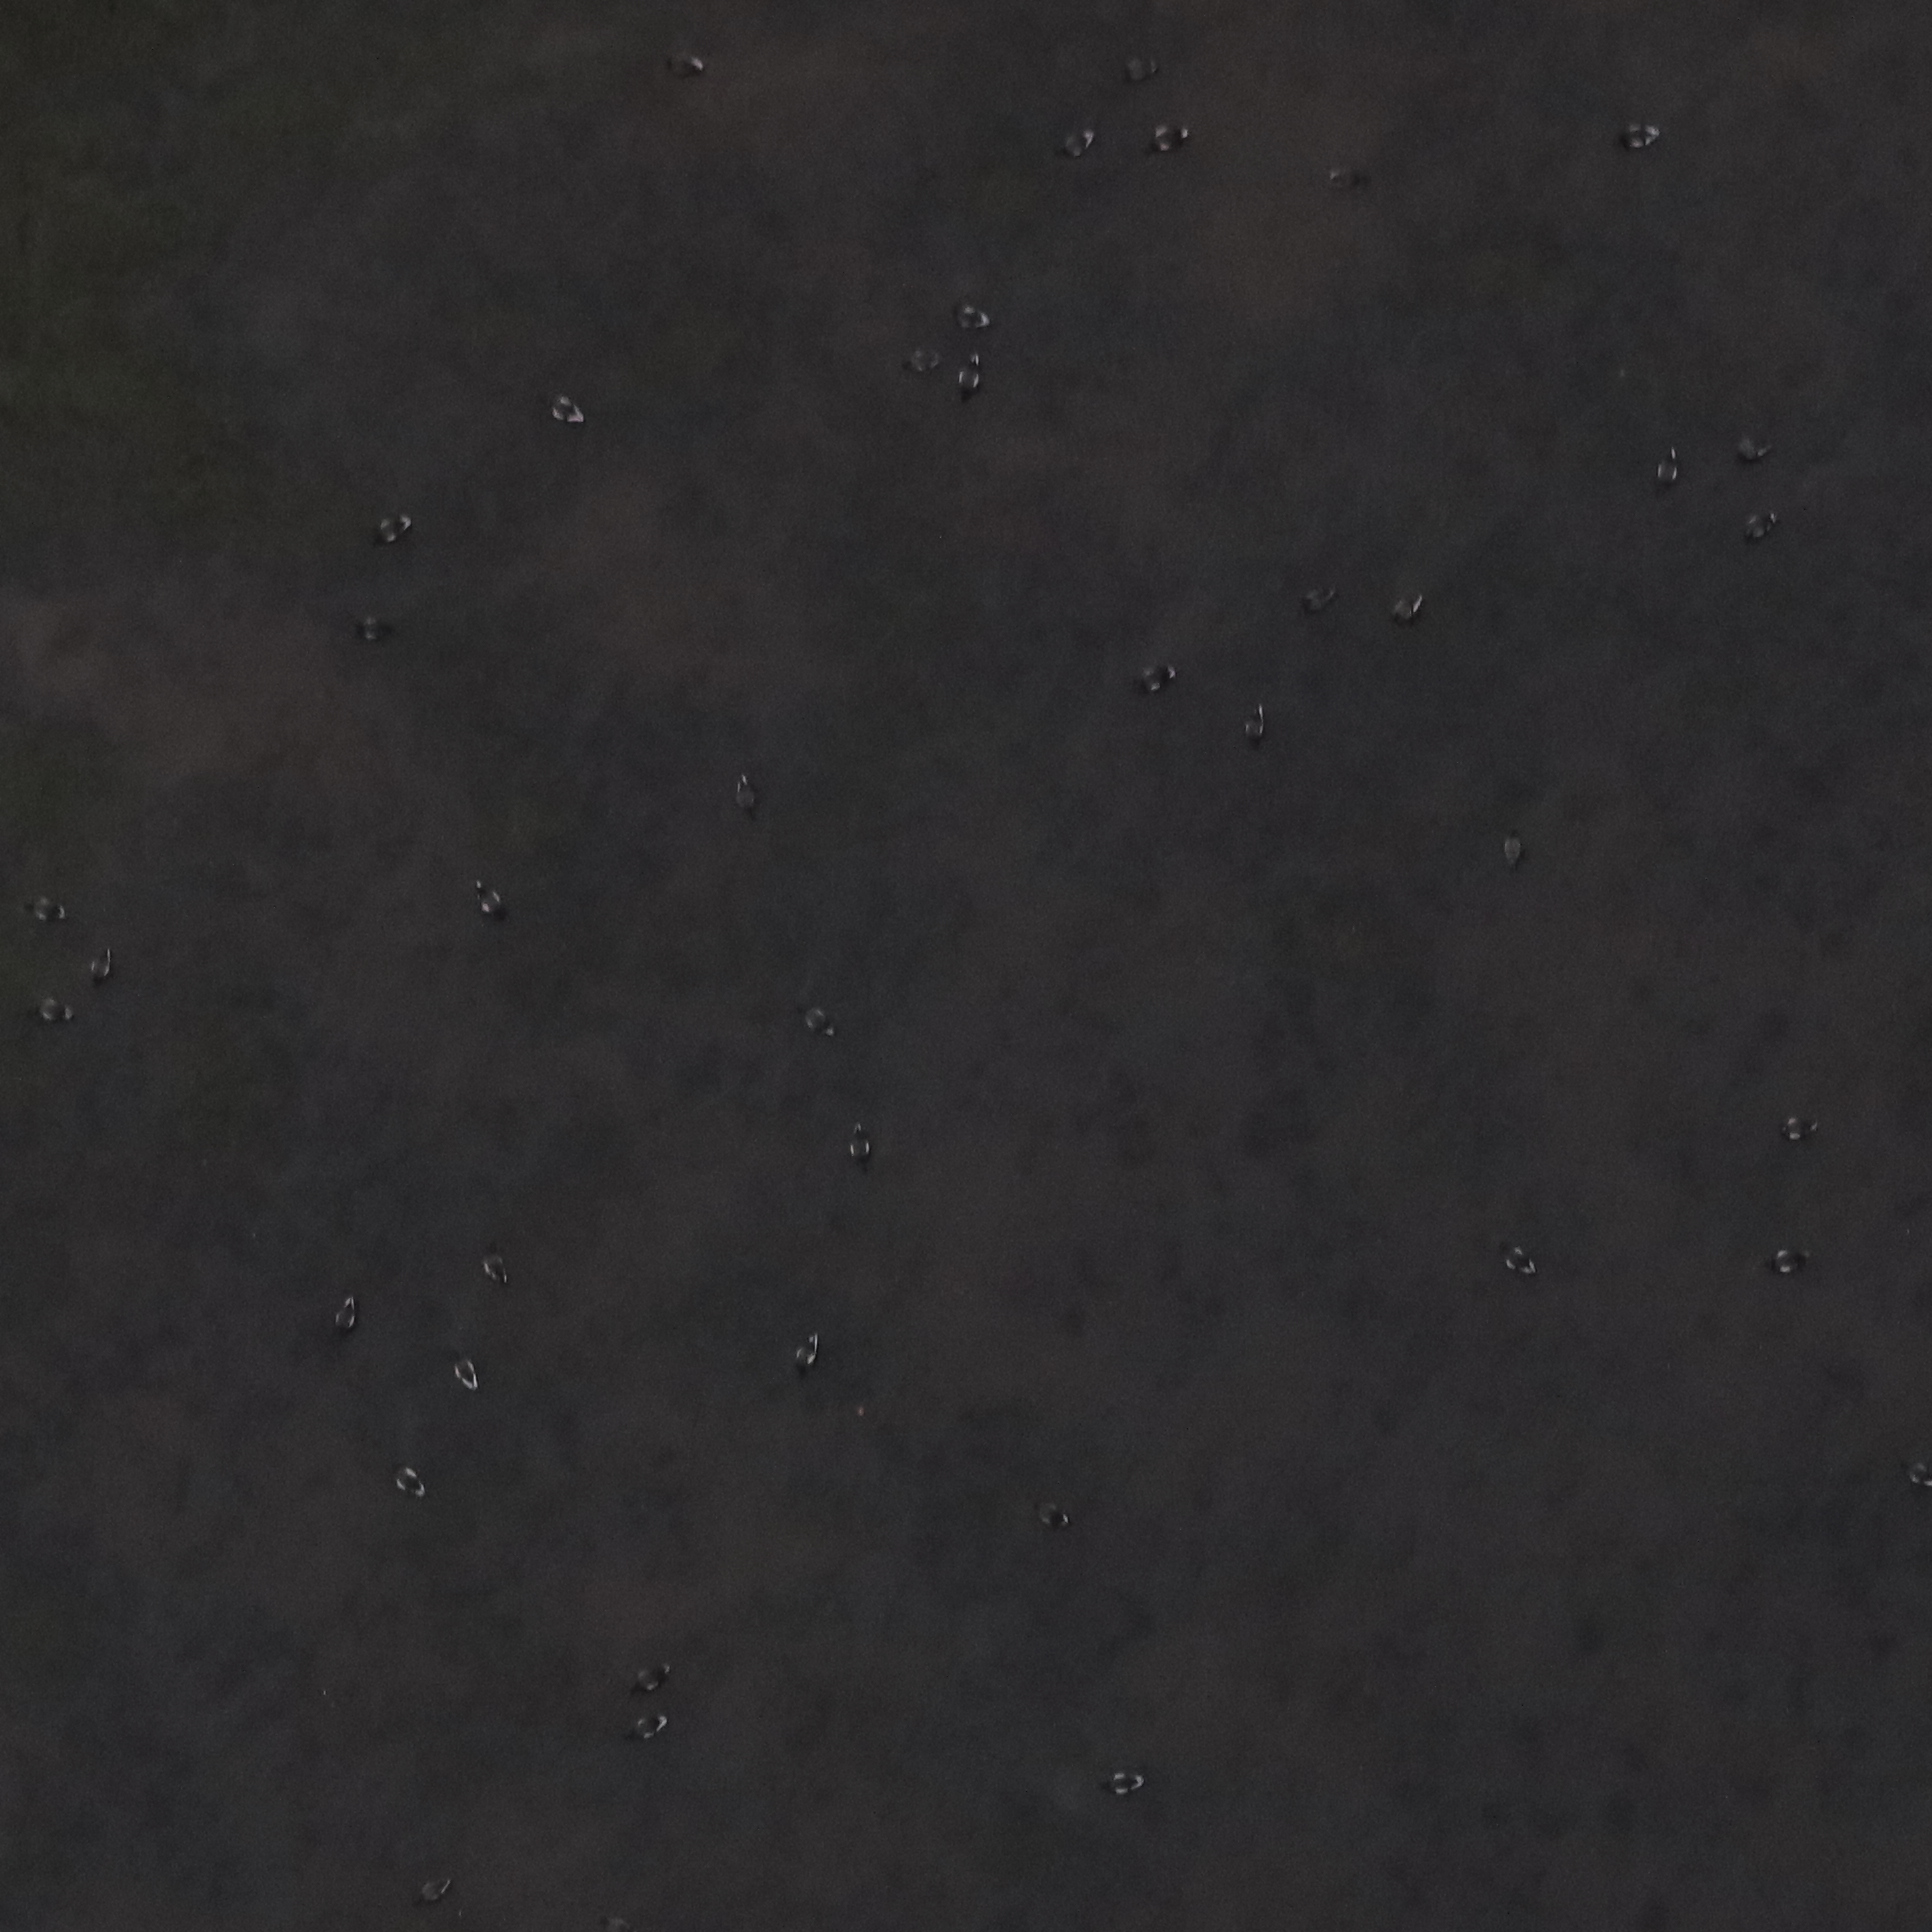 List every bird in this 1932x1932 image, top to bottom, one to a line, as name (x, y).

brant (686, 65)
brant (1142, 69)
brant (1639, 137)
brant (1170, 139)
brant (1078, 142)
brant (1348, 180)
brant (973, 317)
brant (916, 361)
brant (969, 378)
brant (567, 409)
brant (1755, 452)
brant (1669, 468)
brant (1755, 526)
brant (393, 529)
brant (1312, 600)
brant (1407, 604)
brant (375, 628)
brant (1161, 679)
brant (1253, 723)
brant (744, 793)
brant (1514, 849)
brant (488, 900)
brant (47, 910)
brant (101, 965)
brant (52, 1008)
brant (818, 1018)
brant (1799, 1129)
brant (861, 1146)
brant (492, 1260)
brant (1520, 1261)
brant (1785, 1261)
brant (345, 1315)
brant (804, 1358)
brant (466, 1371)
brant (1924, 1476)
brant (412, 1482)
brant (1054, 1516)
brant (646, 1679)
brant (648, 1726)
brant (1123, 1784)
brant (434, 1890)